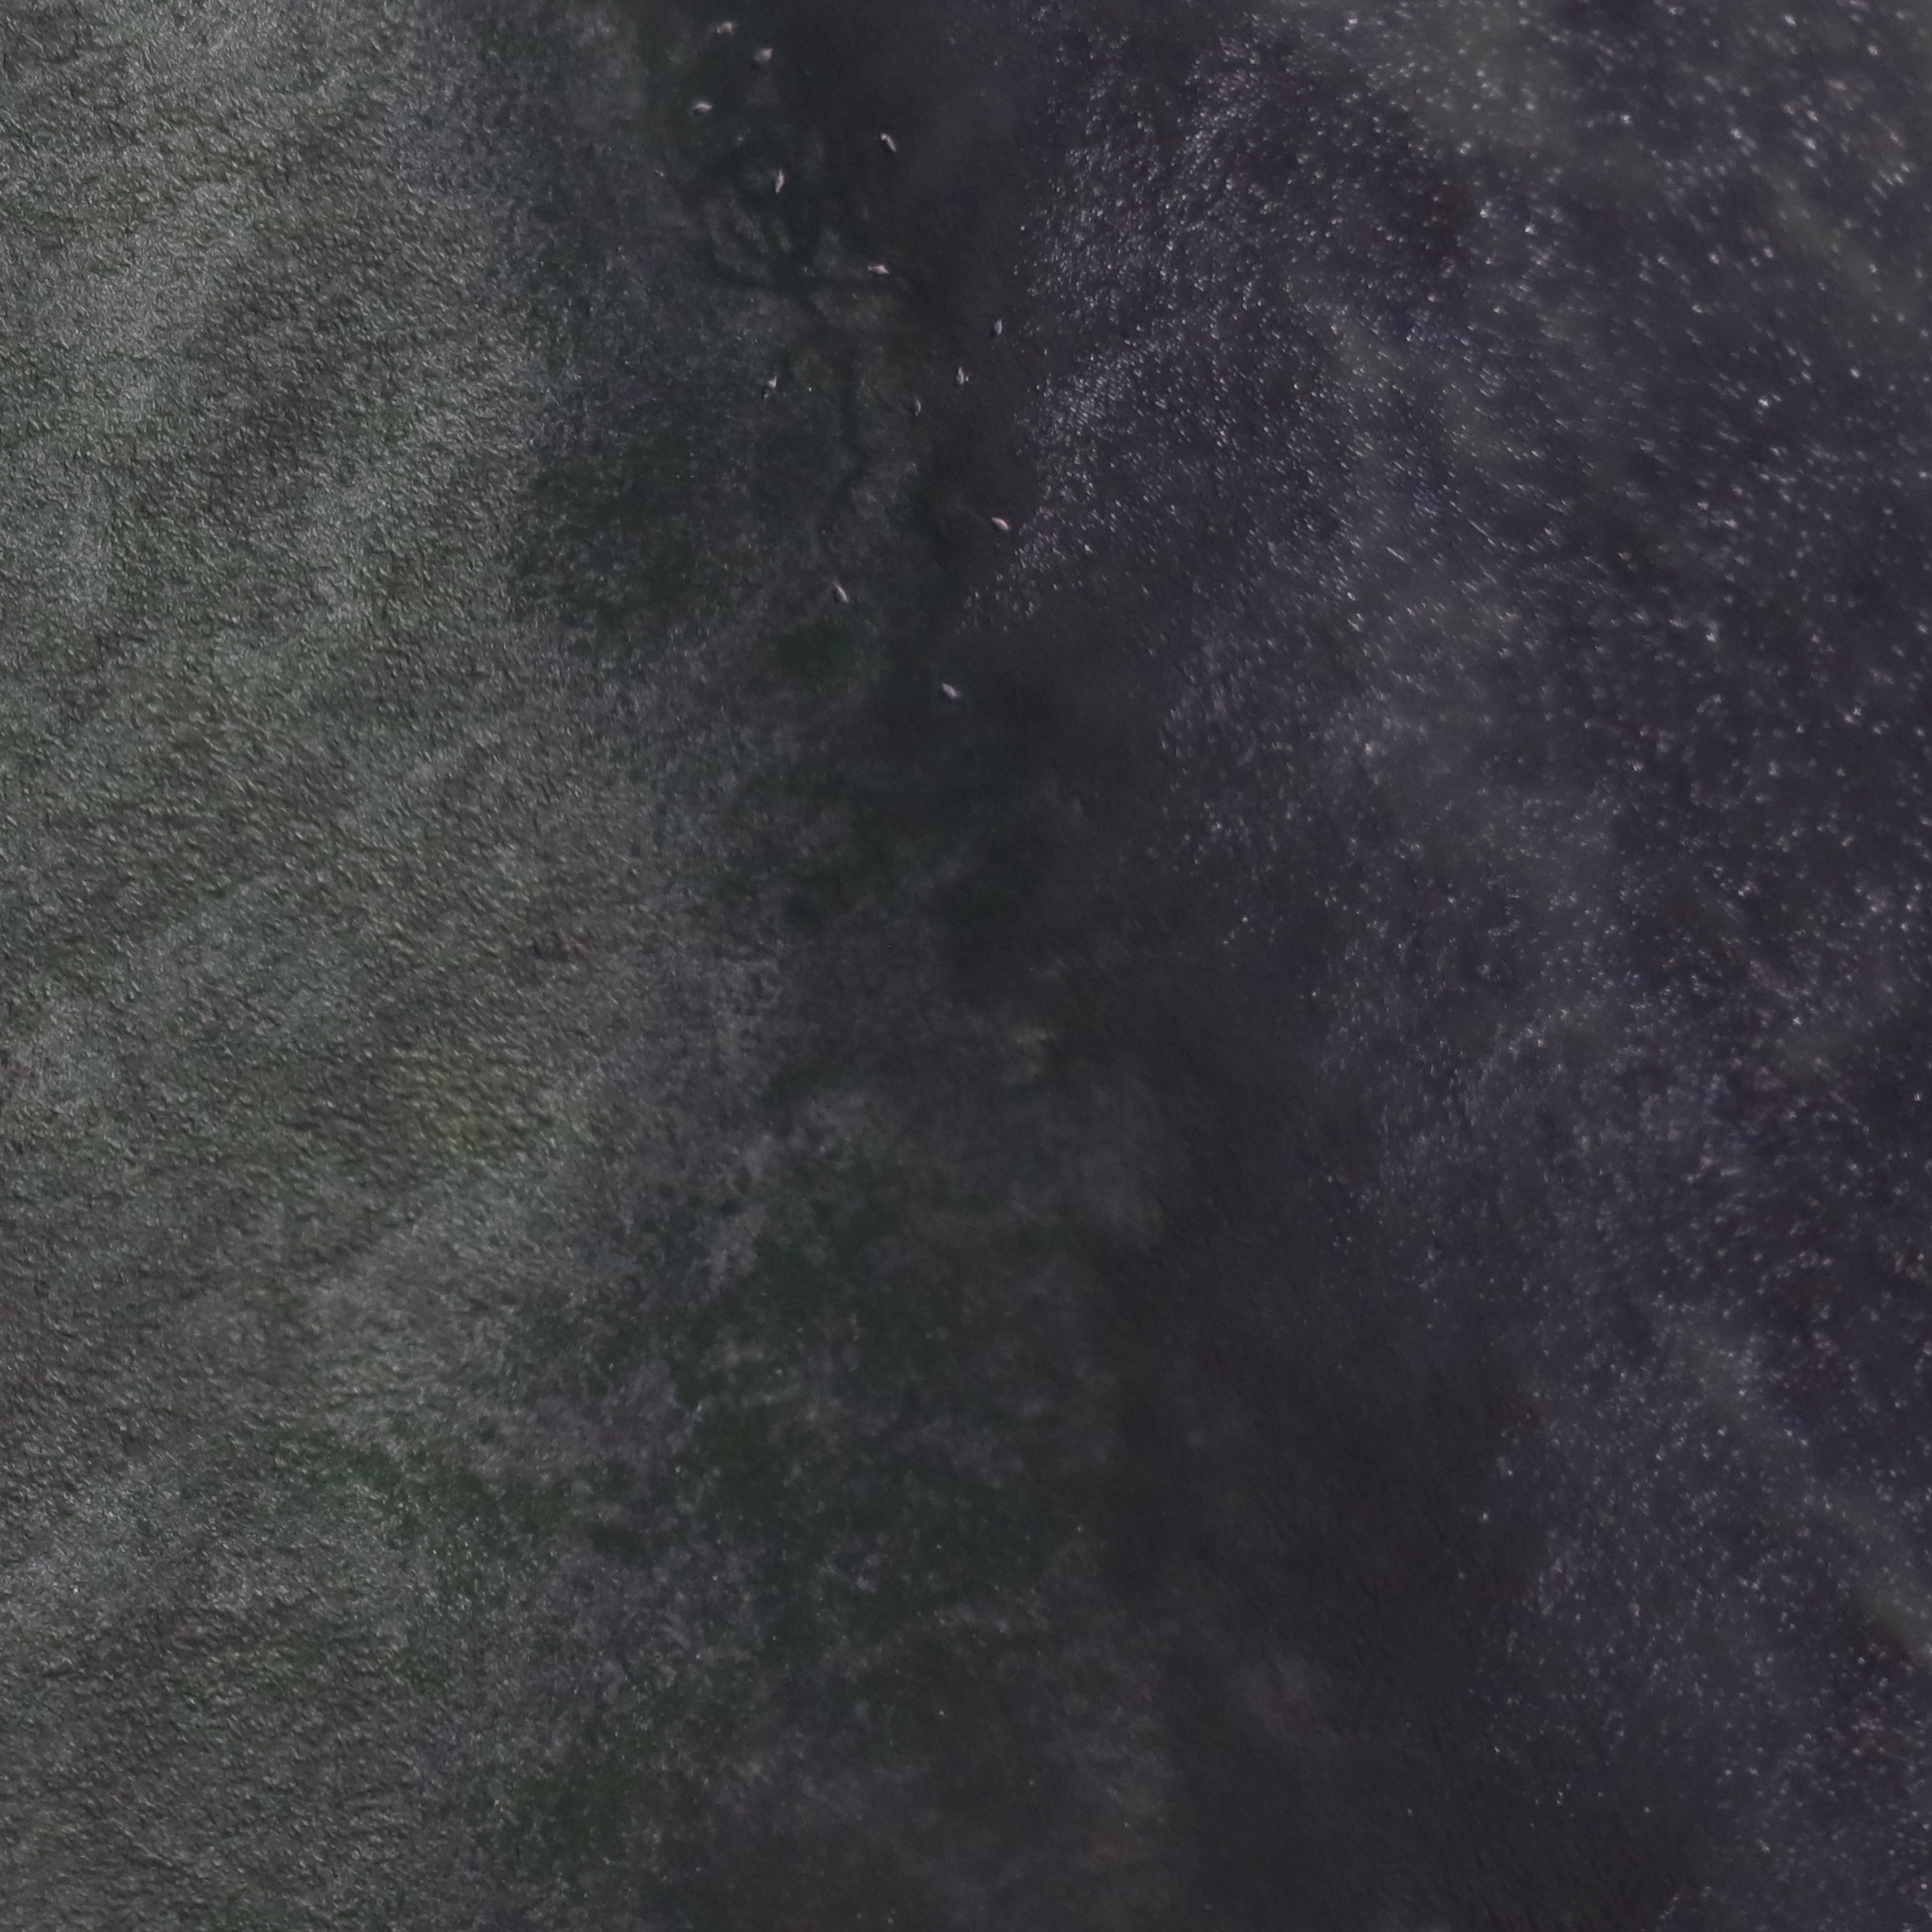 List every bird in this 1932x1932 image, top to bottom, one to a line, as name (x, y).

Canada goose (724, 28)
Canada goose (766, 56)
Canada goose (702, 109)
Canada goose (884, 142)
Canada goose (775, 179)
other bird (877, 269)
Canada goose (997, 330)
Canada goose (958, 379)
other bird (768, 382)
other bird (915, 408)
Canada goose (1003, 525)
Canada goose (839, 592)
Canada goose (950, 690)